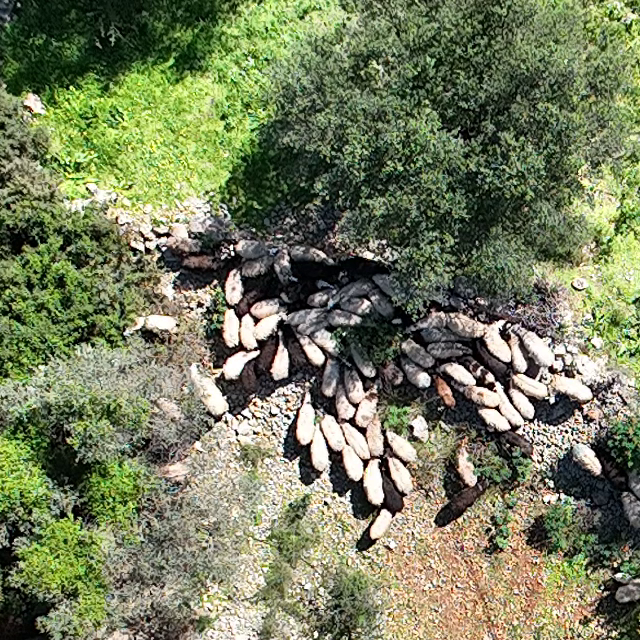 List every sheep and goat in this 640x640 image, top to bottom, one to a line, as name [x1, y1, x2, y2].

sheep [224, 240, 268, 257]
sheep [289, 246, 335, 266]
sheep [272, 248, 294, 283]
sheep [182, 249, 230, 269]
sheep [241, 255, 274, 278]
sheep [226, 267, 243, 304]
sheep [372, 274, 399, 297]
sheep [327, 281, 375, 308]
sheep [307, 284, 356, 307]
sheep [361, 284, 393, 320]
sheep [250, 297, 282, 318]
sheep [341, 297, 375, 315]
sheep [224, 309, 240, 348]
sheep [283, 309, 326, 325]
sheep [328, 309, 362, 326]
sheep [254, 311, 286, 339]
sheep [440, 311, 487, 338]
sheep [240, 313, 257, 349]
sheep [123, 315, 177, 336]
sheep [404, 316, 439, 335]
sheep [486, 318, 512, 363]
sheep [278, 321, 307, 367]
sheep [291, 326, 325, 367]
sheep [516, 326, 555, 366]
sheep [258, 328, 276, 371]
sheep [270, 329, 289, 380]
sheep [311, 329, 351, 366]
sheep [421, 329, 472, 342]
sheep [508, 331, 526, 371]
sheep [401, 337, 435, 368]
sheep [347, 339, 376, 377]
sheep [474, 341, 513, 380]
sheep [426, 343, 472, 358]
sheep [223, 349, 260, 381]
sheep [321, 353, 339, 397]
sheep [460, 357, 495, 383]
sheep [400, 359, 430, 387]
sheep [381, 360, 403, 385]
sheep [186, 361, 229, 416]
sheep [435, 363, 475, 386]
sheep [344, 364, 365, 403]
sheep [544, 371, 593, 402]
sheep [509, 372, 548, 399]
sheep [432, 375, 455, 409]
sheep [451, 380, 499, 407]
sheep [492, 381, 523, 426]
sheep [335, 384, 356, 420]
sheep [354, 384, 377, 427]
sheep [508, 388, 536, 420]
sheep [297, 392, 315, 446]
sheep [477, 409, 510, 431]
sheep [320, 414, 346, 452]
sheep [366, 414, 384, 455]
sheep [338, 421, 371, 460]
sheep [311, 423, 329, 470]
sheep [501, 431, 533, 455]
sheep [385, 432, 417, 463]
sheep [454, 437, 478, 486]
sheep [569, 443, 602, 477]
sheep [589, 443, 630, 491]
sheep [341, 446, 364, 482]
sheep [386, 457, 414, 494]
sheep [364, 458, 385, 505]
sheep [381, 468, 404, 513]
sheep [627, 469, 639, 499]
sheep [434, 483, 483, 527]
sheep [620, 492, 639, 529]
sheep [370, 508, 391, 540]
sheep [612, 573, 639, 584]
sheep [615, 584, 639, 602]
sheep [77, 631, 130, 639]